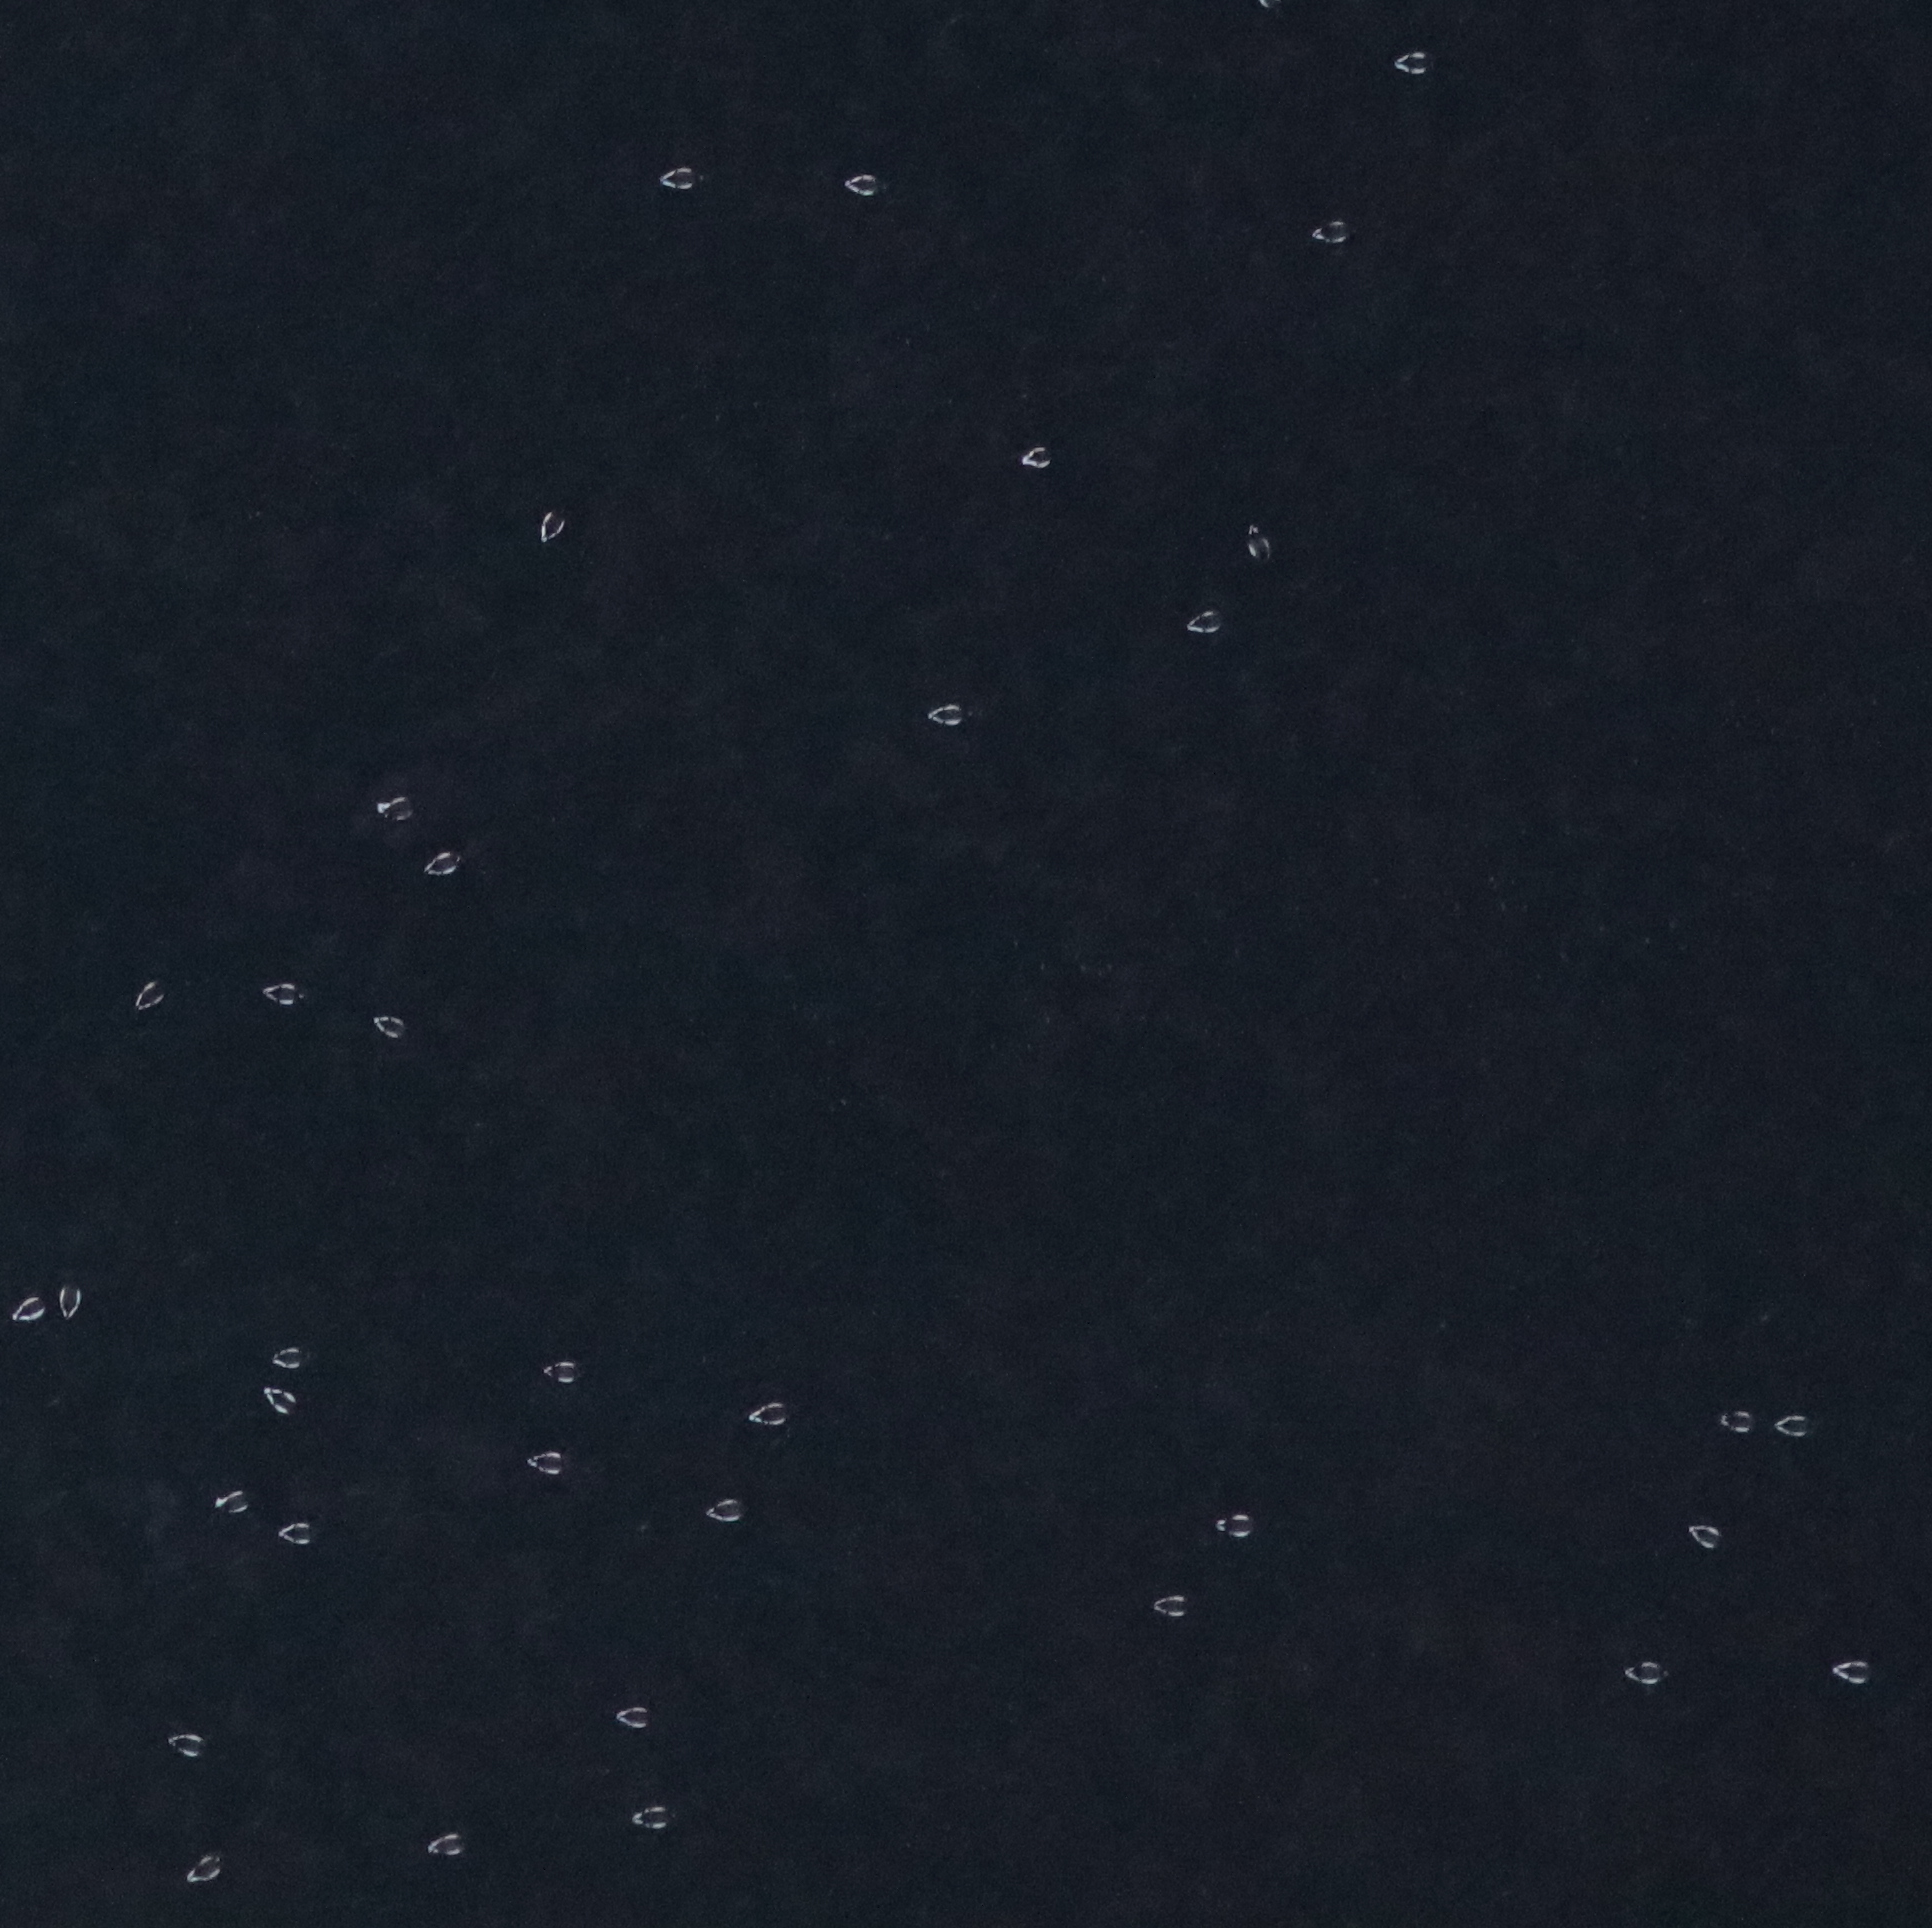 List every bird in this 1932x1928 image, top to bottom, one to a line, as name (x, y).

brant (1415, 62)
brant (684, 177)
brant (868, 184)
brant (1335, 231)
brant (1038, 457)
brant (554, 524)
brant (1260, 545)
brant (1208, 621)
brant (951, 715)
brant (400, 808)
brant (444, 863)
brant (151, 993)
brant (284, 994)
brant (393, 1027)
brant (70, 1301)
brant (31, 1308)
brant (291, 1357)
brant (564, 1373)
brant (283, 1402)
brant (773, 1415)
brant (1739, 1421)
brant (1797, 1426)
brant (550, 1462)
brant (236, 1501)
brant (729, 1511)
brant (1238, 1526)
brant (300, 1532)
brant (1708, 1537)
brant (1171, 1607)
brant (1857, 1672)
brant (1648, 1674)
brant (636, 1716)
brant (190, 1744)
brant (655, 1817)
brant (449, 1844)
brant (207, 1867)